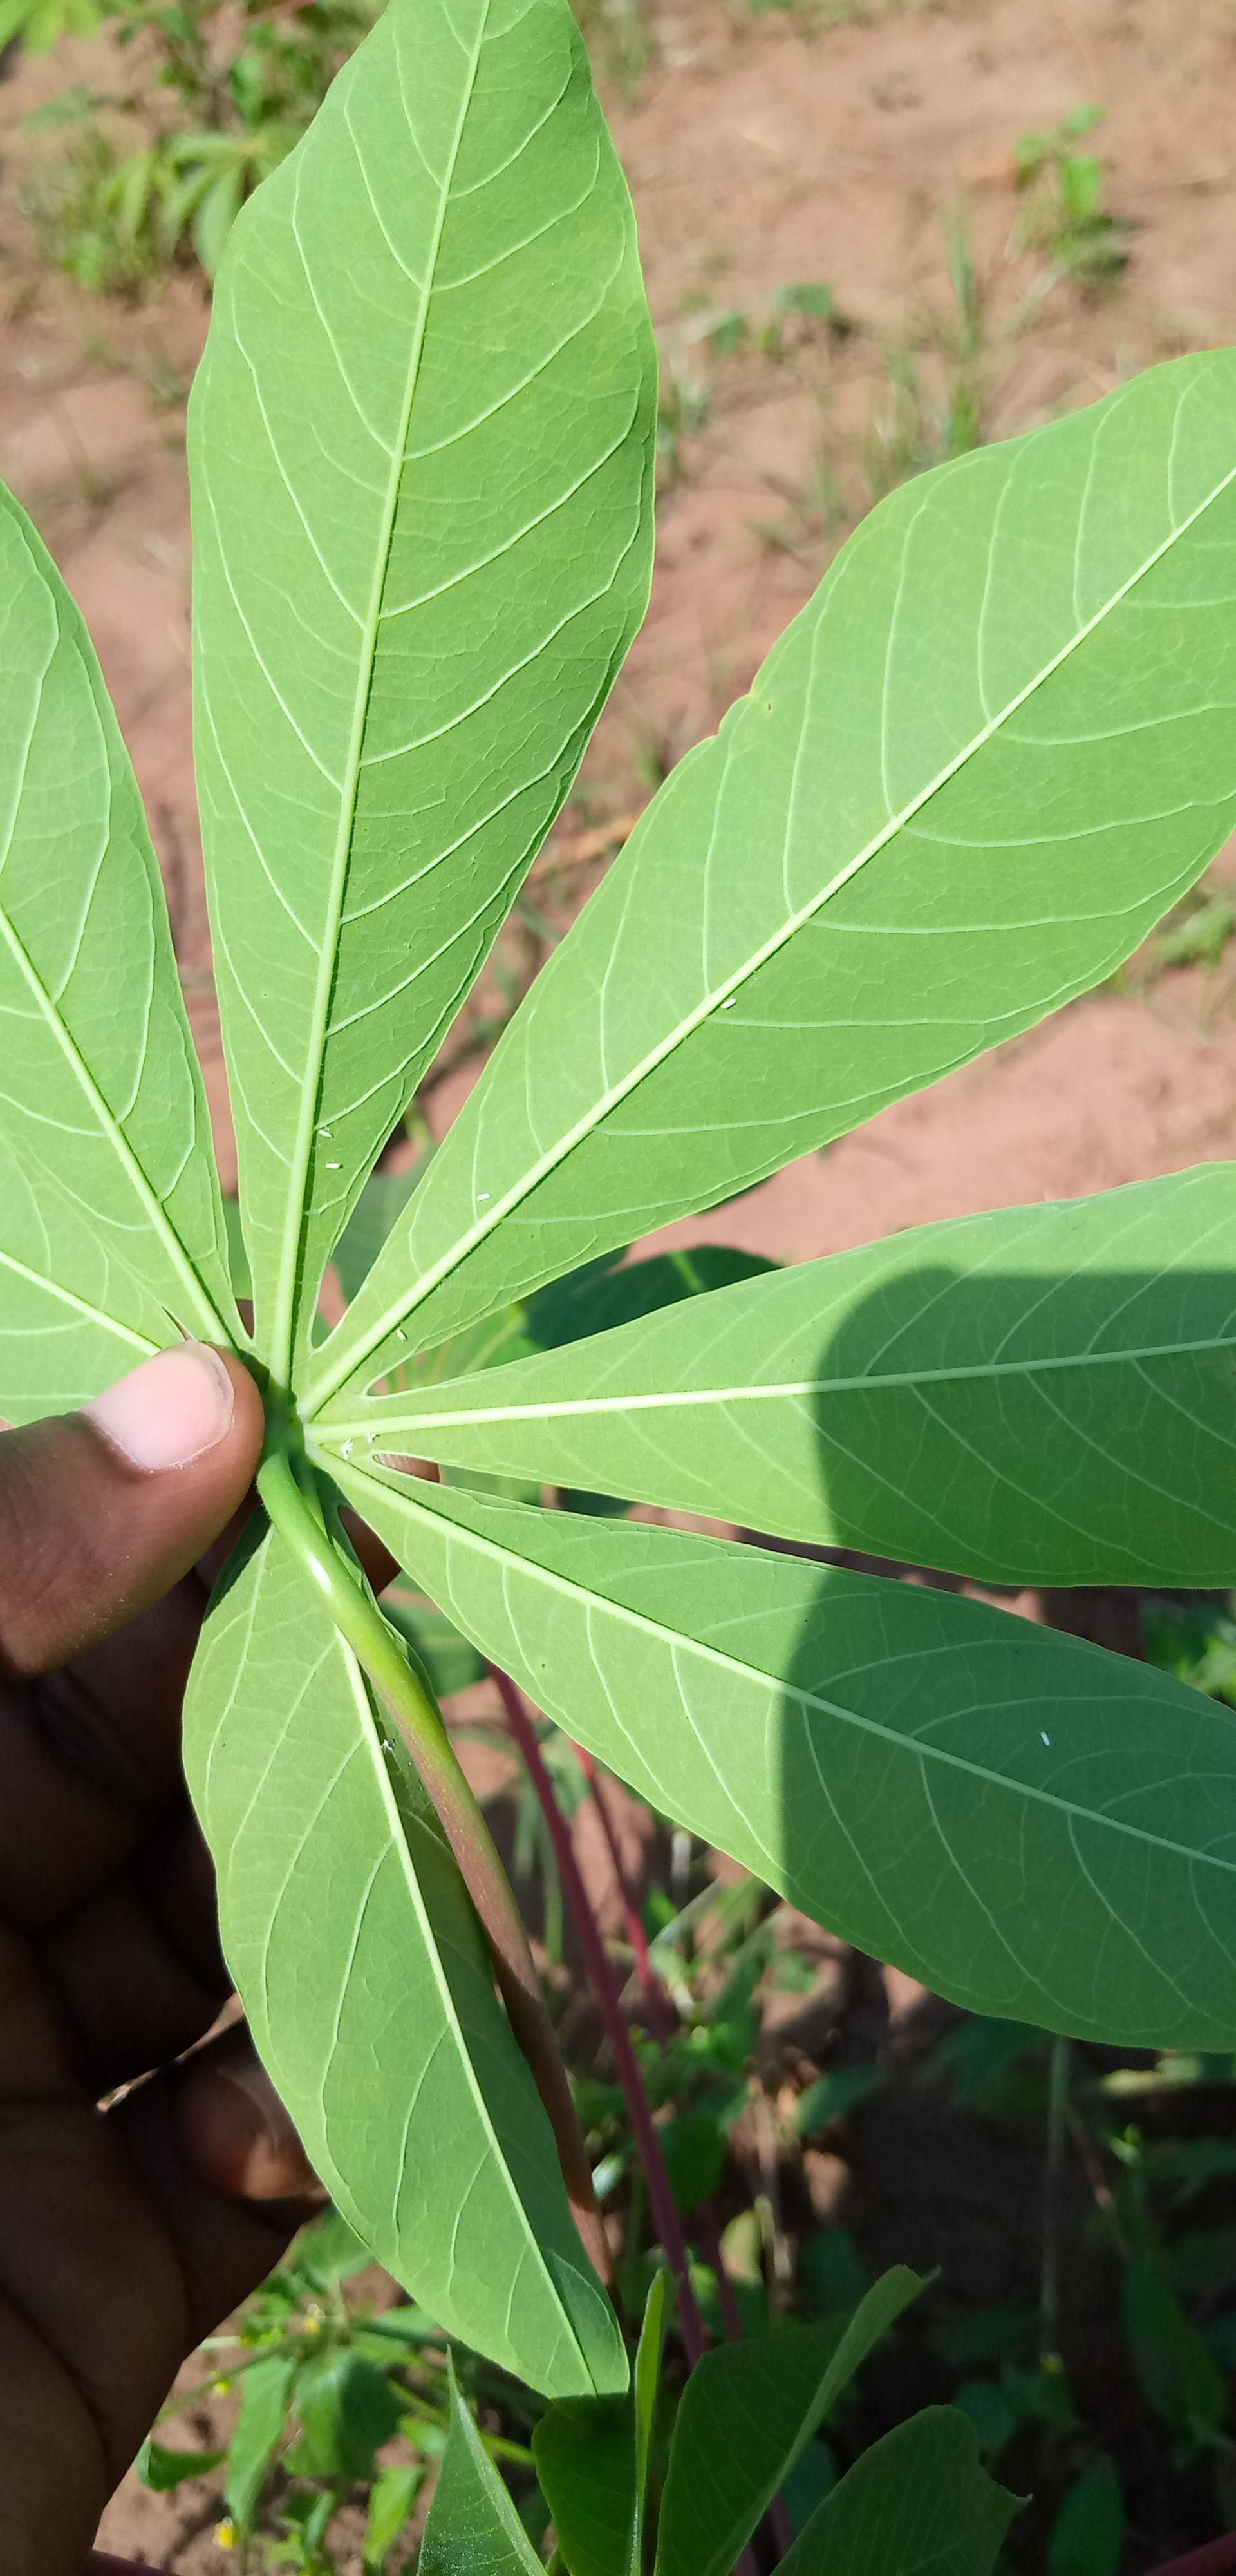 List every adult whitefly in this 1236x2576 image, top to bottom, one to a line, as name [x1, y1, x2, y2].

whitefly [713, 990, 747, 1019]
whitefly [304, 1113, 337, 1145]
whitefly [320, 1152, 348, 1182]
whitefly [462, 1184, 493, 1214]
whitefly [388, 1319, 408, 1345]
whitefly [360, 1431, 386, 1450]
whitefly [338, 1435, 362, 1470]
whitefly [1027, 1719, 1059, 1758]
whitefly [376, 1730, 400, 1770]